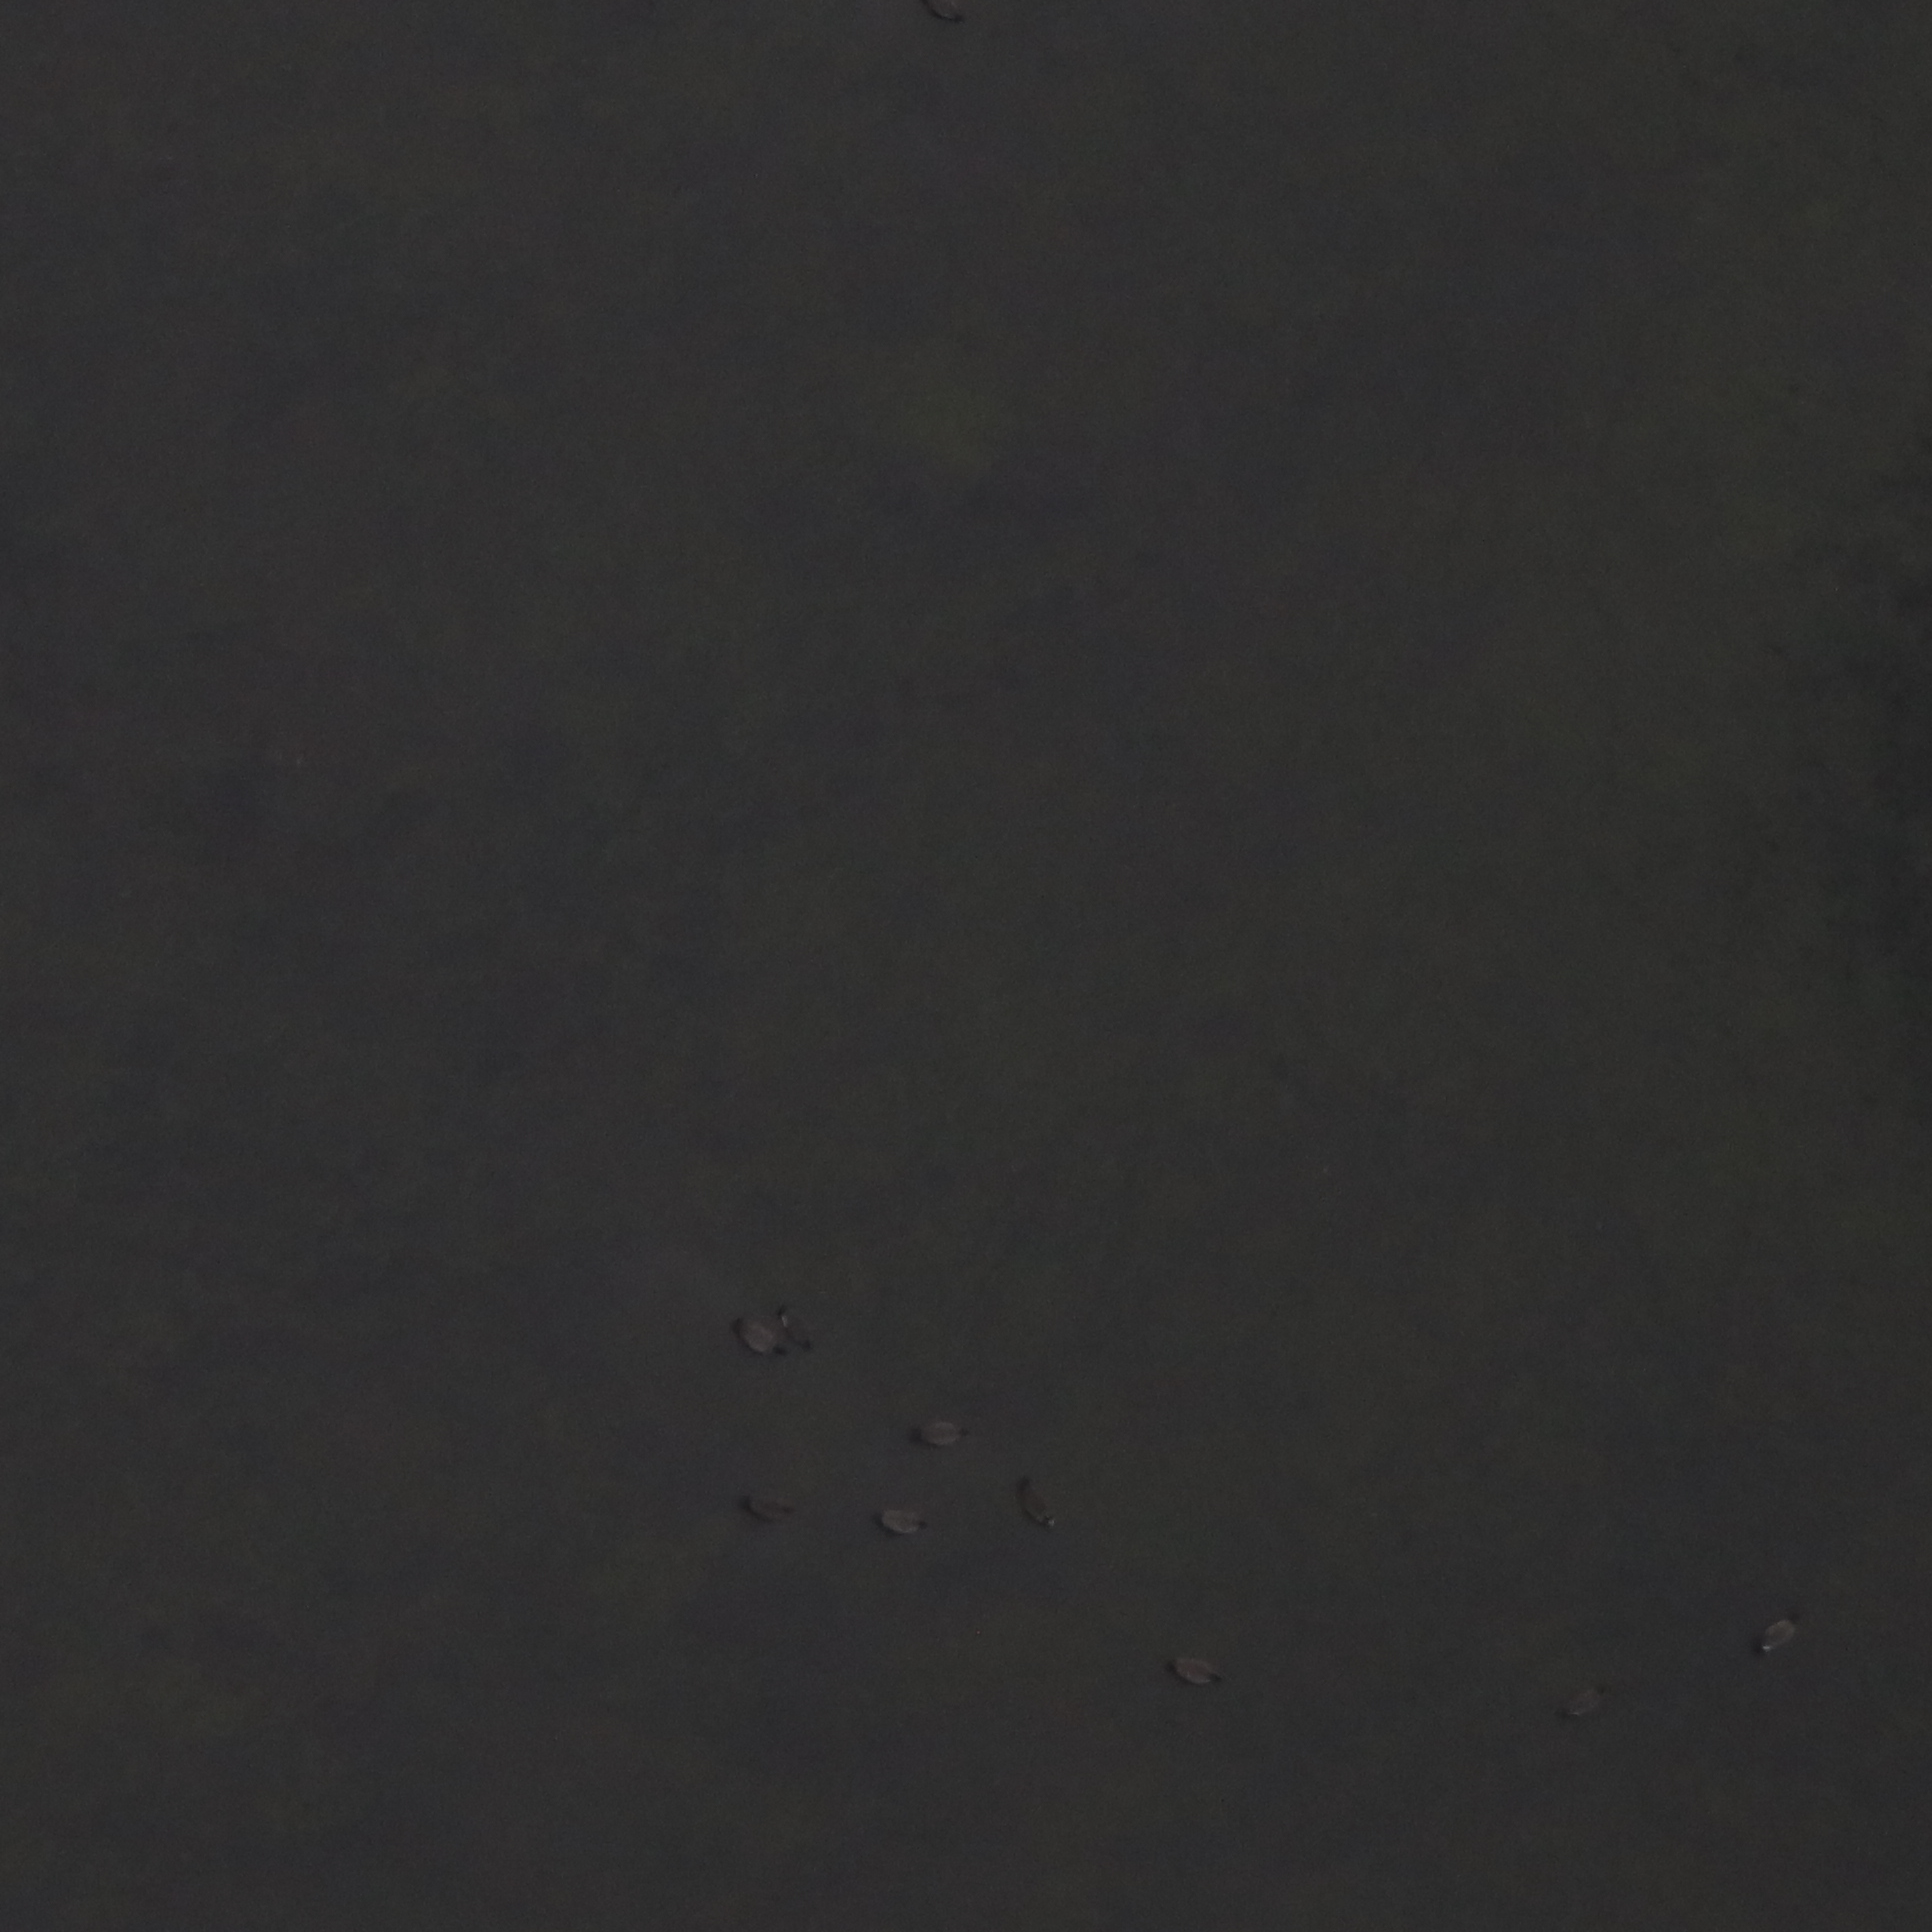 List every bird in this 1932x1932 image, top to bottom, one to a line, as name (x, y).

Canada goose (946, 1)
Canada goose (797, 1328)
Canada goose (761, 1338)
Canada goose (947, 1430)
Canada goose (761, 1503)
Canada goose (1035, 1506)
Canada goose (896, 1518)
Canada goose (1784, 1635)
Canada goose (1194, 1668)
Canada goose (1586, 1711)